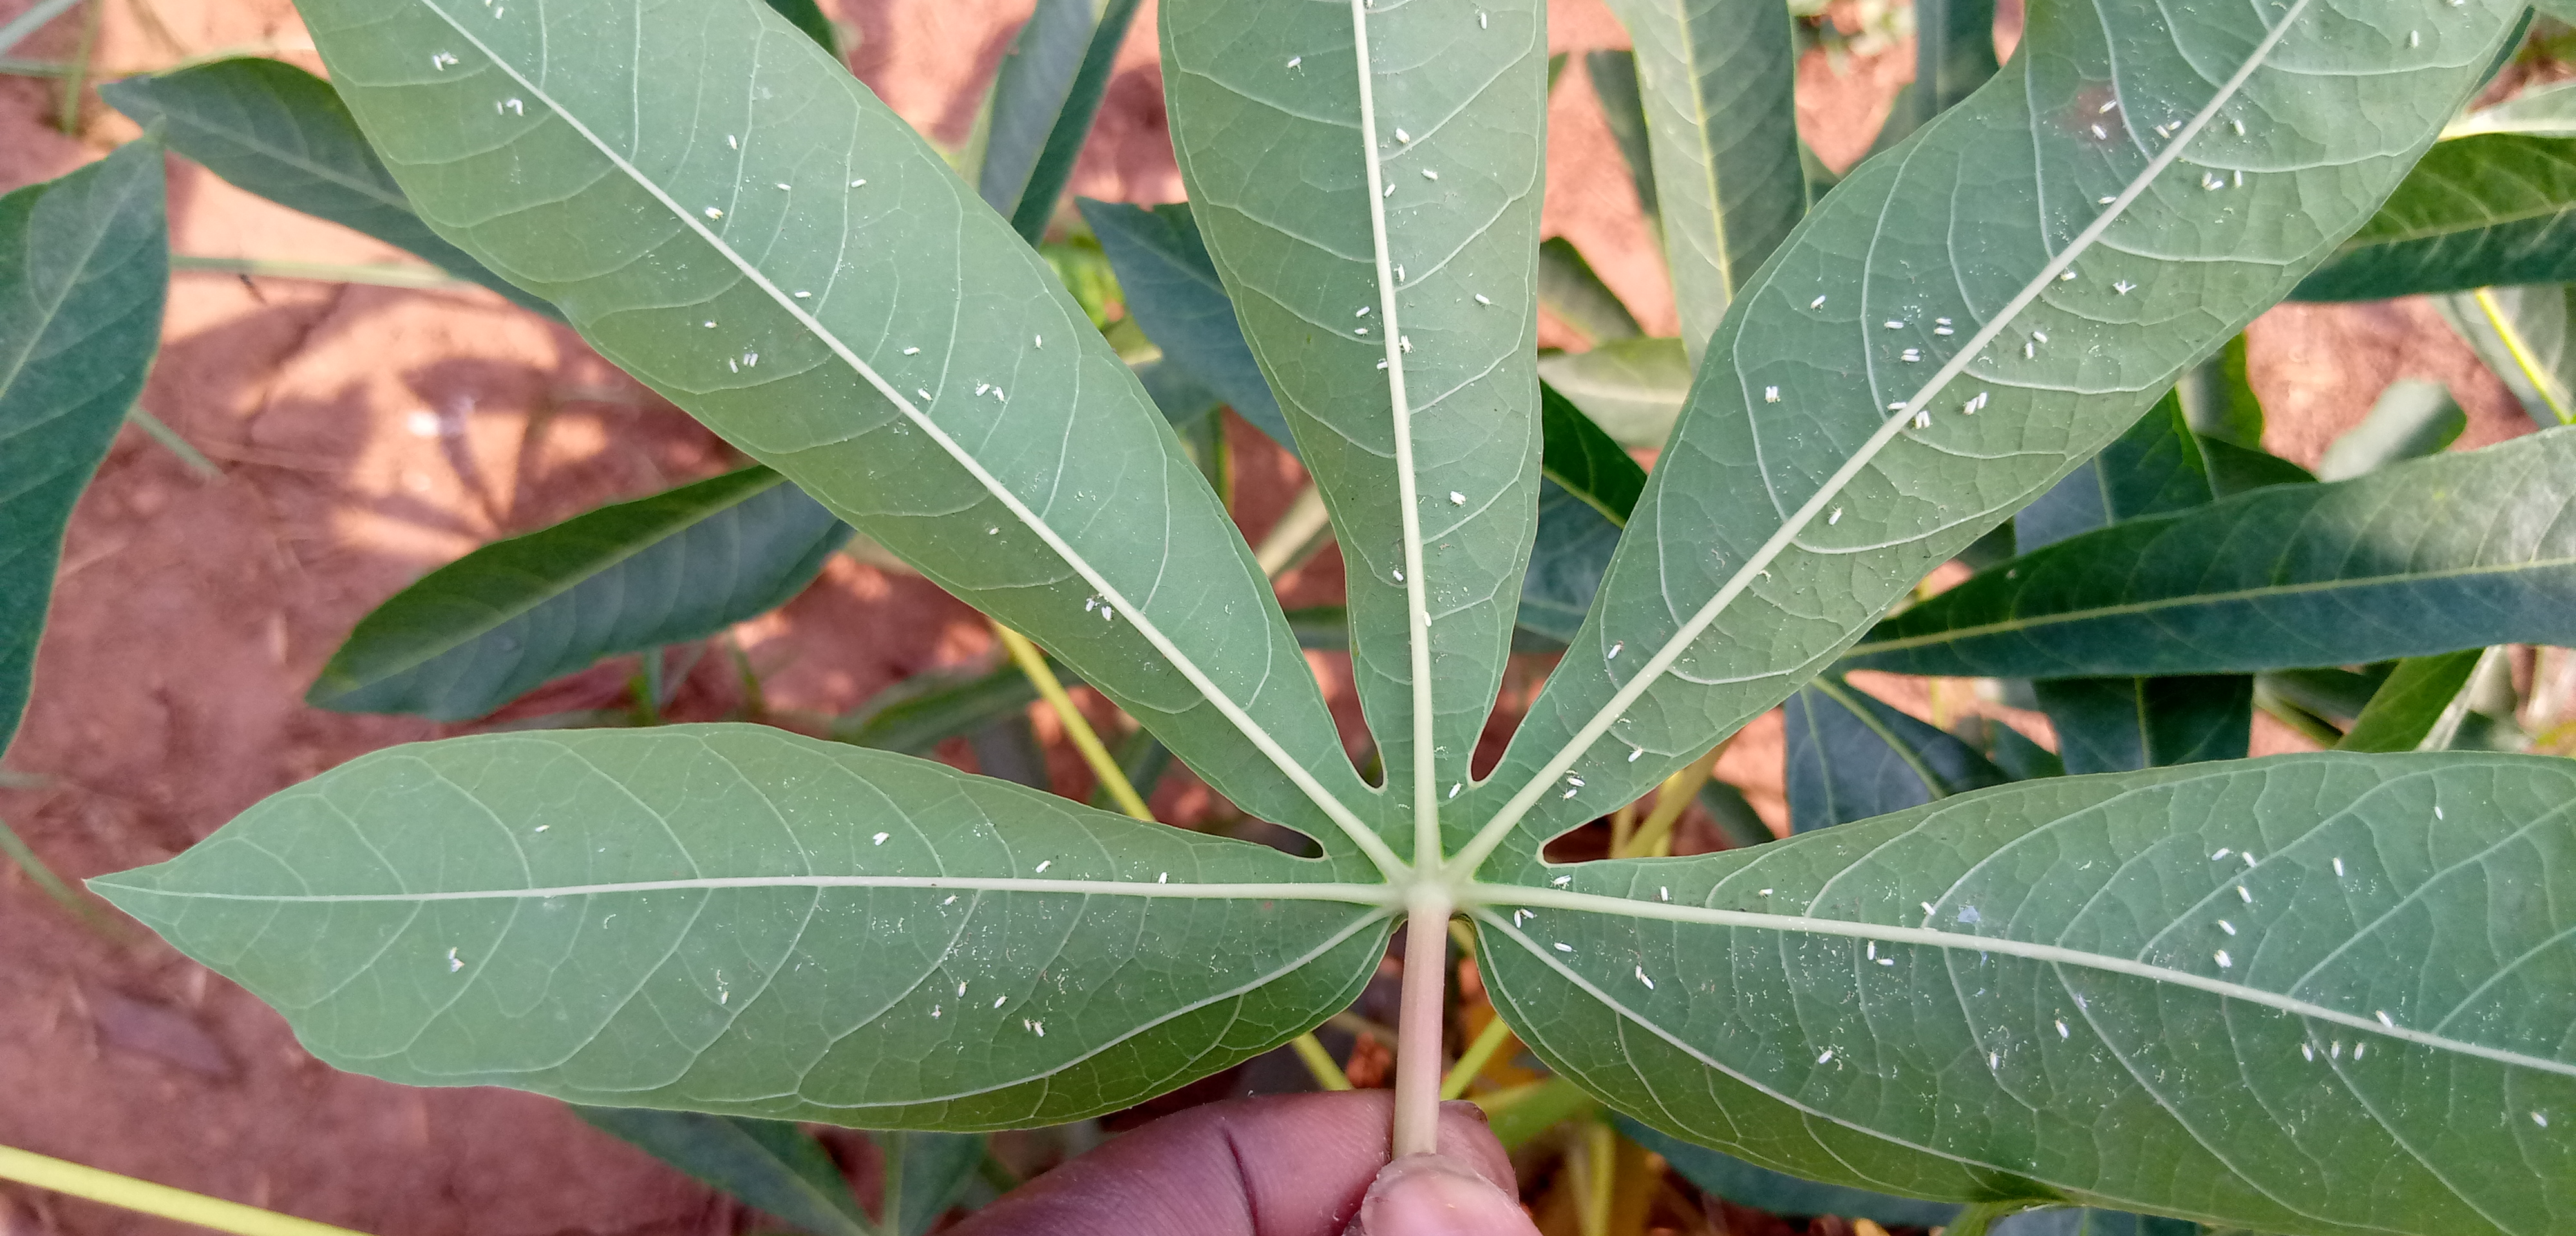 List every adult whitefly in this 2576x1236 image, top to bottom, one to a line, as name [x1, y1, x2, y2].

whitefly [494, 4, 506, 21]
whitefly [1479, 11, 1488, 30]
whitefly [2407, 26, 2425, 51]
whitefly [440, 49, 461, 67]
whitefly [431, 53, 445, 73]
whitefly [1287, 55, 1302, 70]
whitefly [505, 95, 526, 118]
whitefly [495, 98, 506, 117]
whitefly [2098, 98, 2119, 115]
whitefly [2232, 118, 2246, 136]
whitefly [2167, 118, 2183, 131]
whitefly [2090, 122, 2107, 141]
whitefly [2154, 124, 2172, 140]
whitefly [1393, 126, 1410, 144]
whitefly [726, 133, 741, 152]
whitefly [1420, 167, 1439, 182]
whitefly [2232, 168, 2246, 189]
whitefly [2199, 170, 2225, 192]
whitefly [849, 175, 869, 189]
whitefly [775, 181, 793, 192]
whitefly [1383, 182, 1397, 199]
whitefly [2094, 195, 2119, 205]
whitefly [703, 205, 725, 221]
whitefly [1396, 263, 1407, 283]
whitefly [2059, 270, 2078, 283]
whitefly [2111, 279, 2137, 296]
whitefly [792, 290, 815, 300]
whitefly [1474, 292, 1491, 306]
whitefly [1809, 294, 1827, 311]
whitefly [1354, 306, 1372, 317]
whitefly [1935, 316, 1954, 326]
whitefly [1882, 319, 1905, 331]
whitefly [702, 319, 719, 330]
whitefly [1933, 326, 1956, 336]
whitefly [1353, 327, 1370, 337]
whitefly [2031, 330, 2048, 346]
whitefly [1033, 333, 1045, 351]
whitefly [1399, 333, 1413, 353]
whitefly [2023, 341, 2035, 361]
whitefly [900, 346, 922, 356]
whitefly [1902, 348, 1920, 355]
whitefly [742, 351, 761, 369]
whitefly [1900, 353, 1922, 364]
whitefly [728, 355, 740, 374]
whitefly [1374, 360, 1389, 371]
whitefly [974, 381, 990, 398]
whitefly [993, 382, 1007, 403]
whitefly [1763, 385, 1779, 406]
whitefly [916, 386, 933, 402]
whitefly [1976, 391, 1987, 411]
whitefly [1962, 397, 1976, 417]
whitefly [1885, 400, 1908, 411]
whitefly [1913, 410, 1931, 430]
whitefly [1449, 489, 1467, 506]
whitefly [1826, 504, 1845, 527]
whitefly [987, 525, 1001, 537]
whitefly [1391, 568, 1405, 583]
whitefly [1084, 595, 1099, 613]
whitefly [1099, 604, 1115, 623]
whitefly [1423, 610, 1434, 630]
whitefly [1606, 643, 1624, 660]
whitefly [1626, 745, 1644, 763]
whitefly [1566, 776, 1586, 789]
whitefly [1448, 781, 1462, 798]
whitefly [1562, 788, 1579, 800]
whitefly [2433, 804, 2445, 821]
whitefly [533, 822, 553, 833]
whitefly [871, 829, 893, 848]
whitefly [2208, 846, 2231, 861]
whitefly [2240, 850, 2257, 868]
whitefly [2331, 856, 2345, 877]
whitefly [1034, 857, 1052, 874]
whitefly [1157, 869, 1170, 886]
whitefly [1551, 874, 1573, 887]
whitefly [1659, 884, 1670, 903]
whitefly [2235, 884, 2253, 904]
whitefly [1757, 887, 1774, 899]
whitefly [944, 893, 958, 907]
whitefly [1920, 900, 1935, 916]
whitefly [1520, 907, 1535, 920]
whitefly [1513, 908, 1522, 929]
whitefly [2218, 919, 2237, 937]
whitefly [1866, 939, 1875, 962]
whitefly [1551, 940, 1574, 955]
whitefly [447, 945, 459, 960]
whitefly [2212, 948, 2233, 969]
whitefly [1876, 957, 1895, 967]
whitefly [451, 957, 467, 973]
whitefly [1634, 963, 1642, 982]
whitefly [1640, 973, 1654, 991]
whitefly [957, 980, 968, 998]
whitefly [993, 993, 1009, 1009]
whitefly [2374, 1007, 2392, 1029]
whitefly [1023, 1017, 1033, 1033]
whitefly [1033, 1018, 1049, 1040]
whitefly [2054, 1018, 2069, 1040]
whitefly [2329, 1038, 2340, 1060]
whitefly [2352, 1039, 2365, 1061]
whitefly [2299, 1042, 2315, 1063]
whitefly [1817, 1048, 1835, 1064]
whitefly [1987, 1049, 1999, 1071]
whitefly [2529, 1110, 2548, 1128]